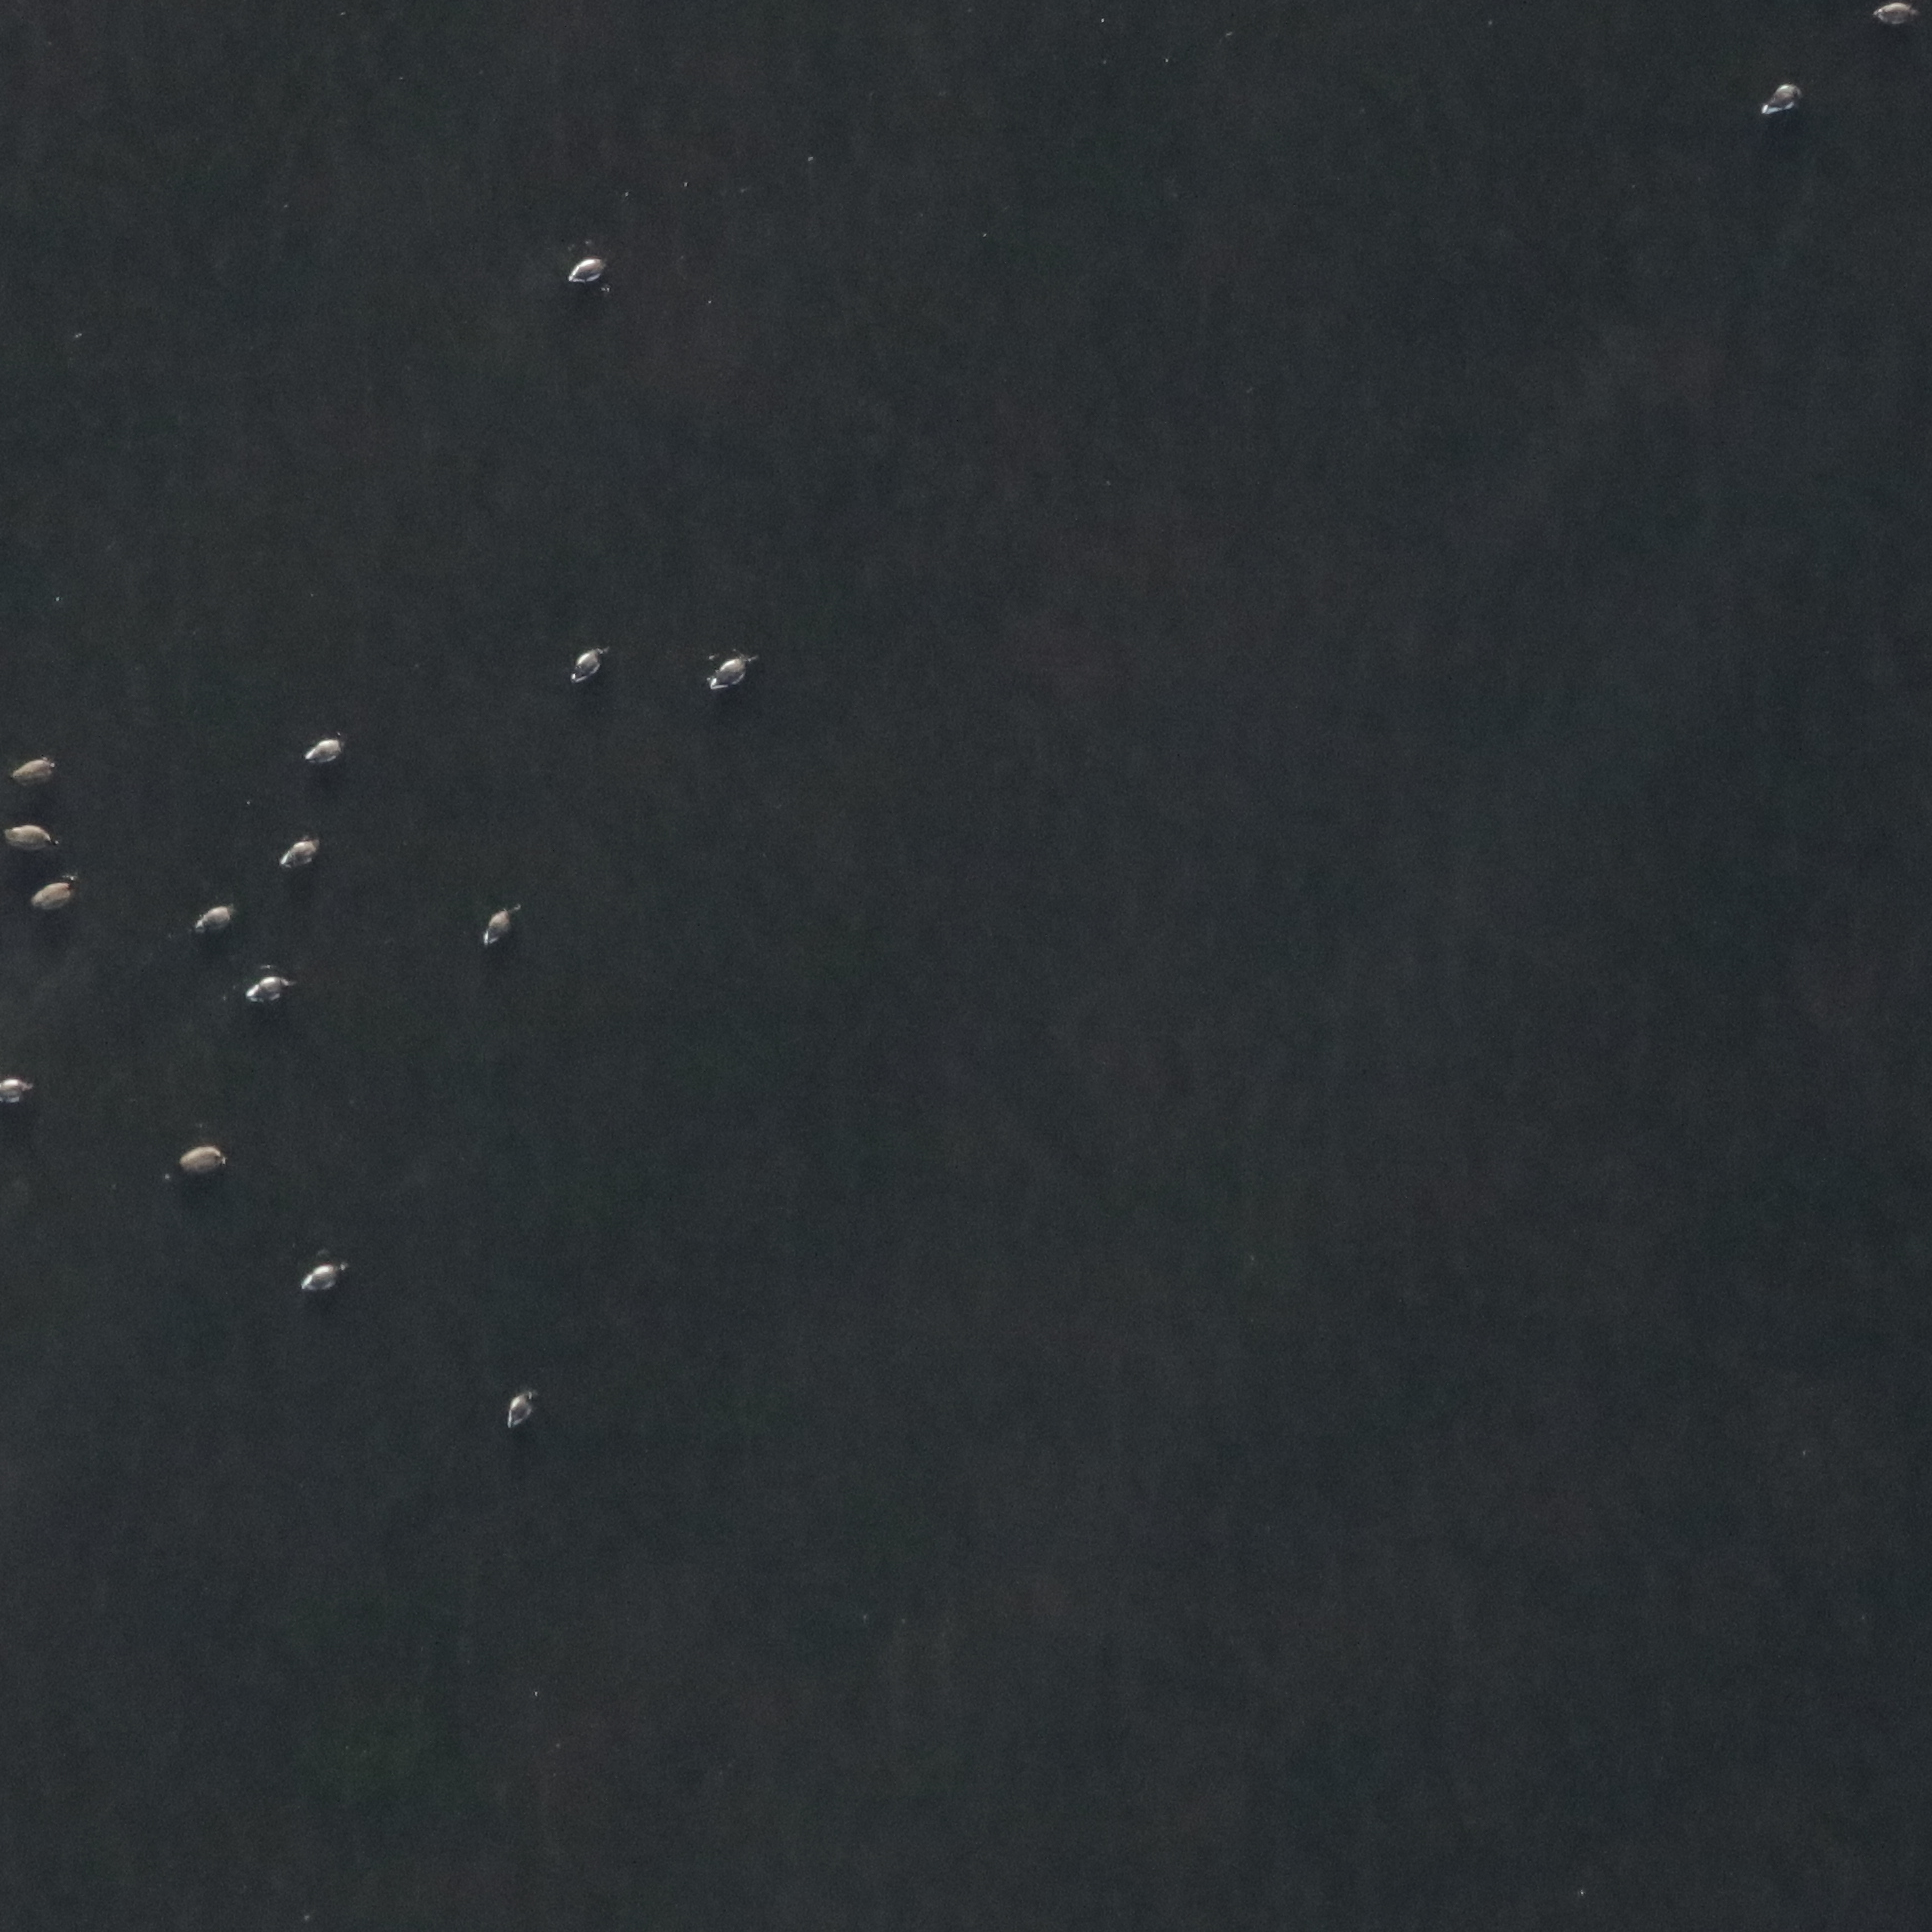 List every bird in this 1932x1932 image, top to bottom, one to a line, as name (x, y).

brant (1897, 14)
brant (1783, 98)
brant (589, 270)
brant (589, 666)
brant (731, 673)
brant (326, 752)
Canada goose (34, 772)
Canada goose (32, 839)
brant (301, 852)
Canada goose (54, 898)
brant (215, 920)
brant (501, 926)
brant (271, 988)
brant (10, 1091)
Canada goose (200, 1162)
brant (324, 1279)
brant (523, 1409)